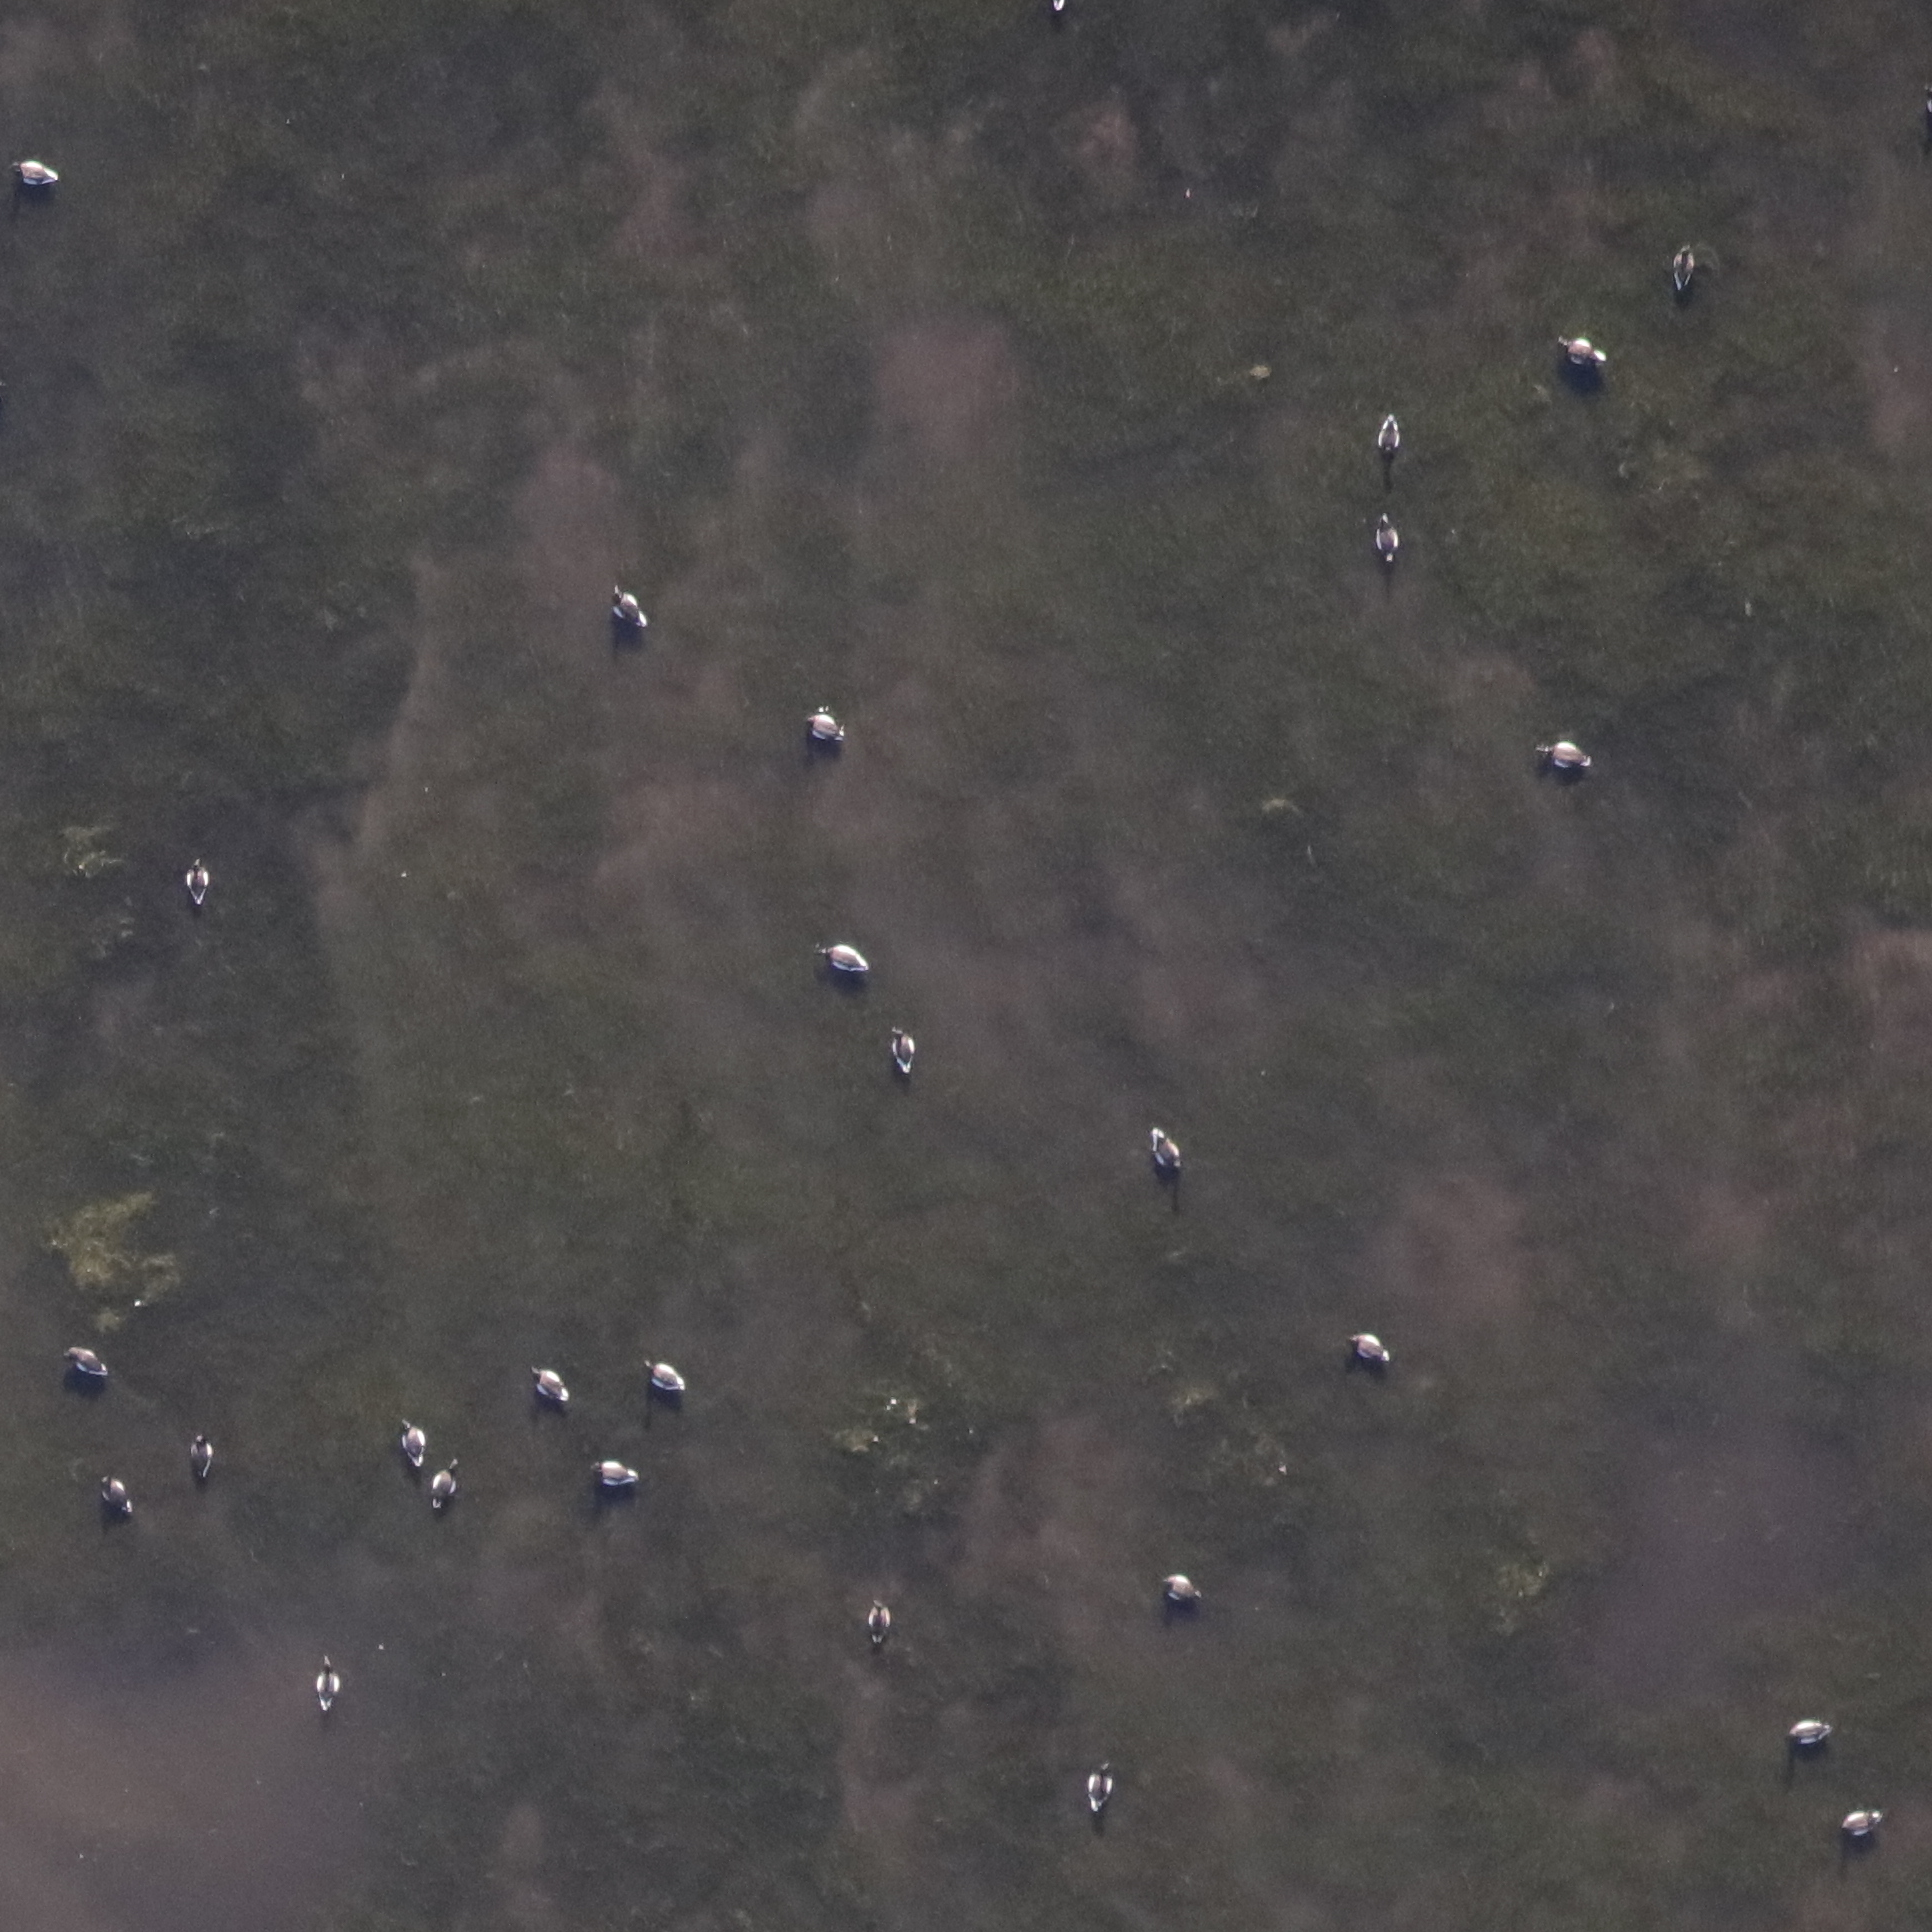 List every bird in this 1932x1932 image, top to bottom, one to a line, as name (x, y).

brant (33, 173)
brant (1684, 268)
brant (1579, 353)
brant (1390, 439)
brant (1387, 537)
brant (629, 608)
brant (827, 727)
brant (1566, 754)
brant (199, 883)
brant (843, 958)
brant (902, 1048)
brant (1166, 1152)
brant (1371, 1348)
brant (88, 1363)
brant (666, 1377)
brant (550, 1384)
brant (413, 1443)
brant (202, 1457)
brant (616, 1474)
brant (445, 1487)
brant (117, 1493)
brant (1180, 1589)
brant (879, 1622)
brant (328, 1685)
brant (1808, 1732)
brant (1099, 1788)
brant (1860, 1823)